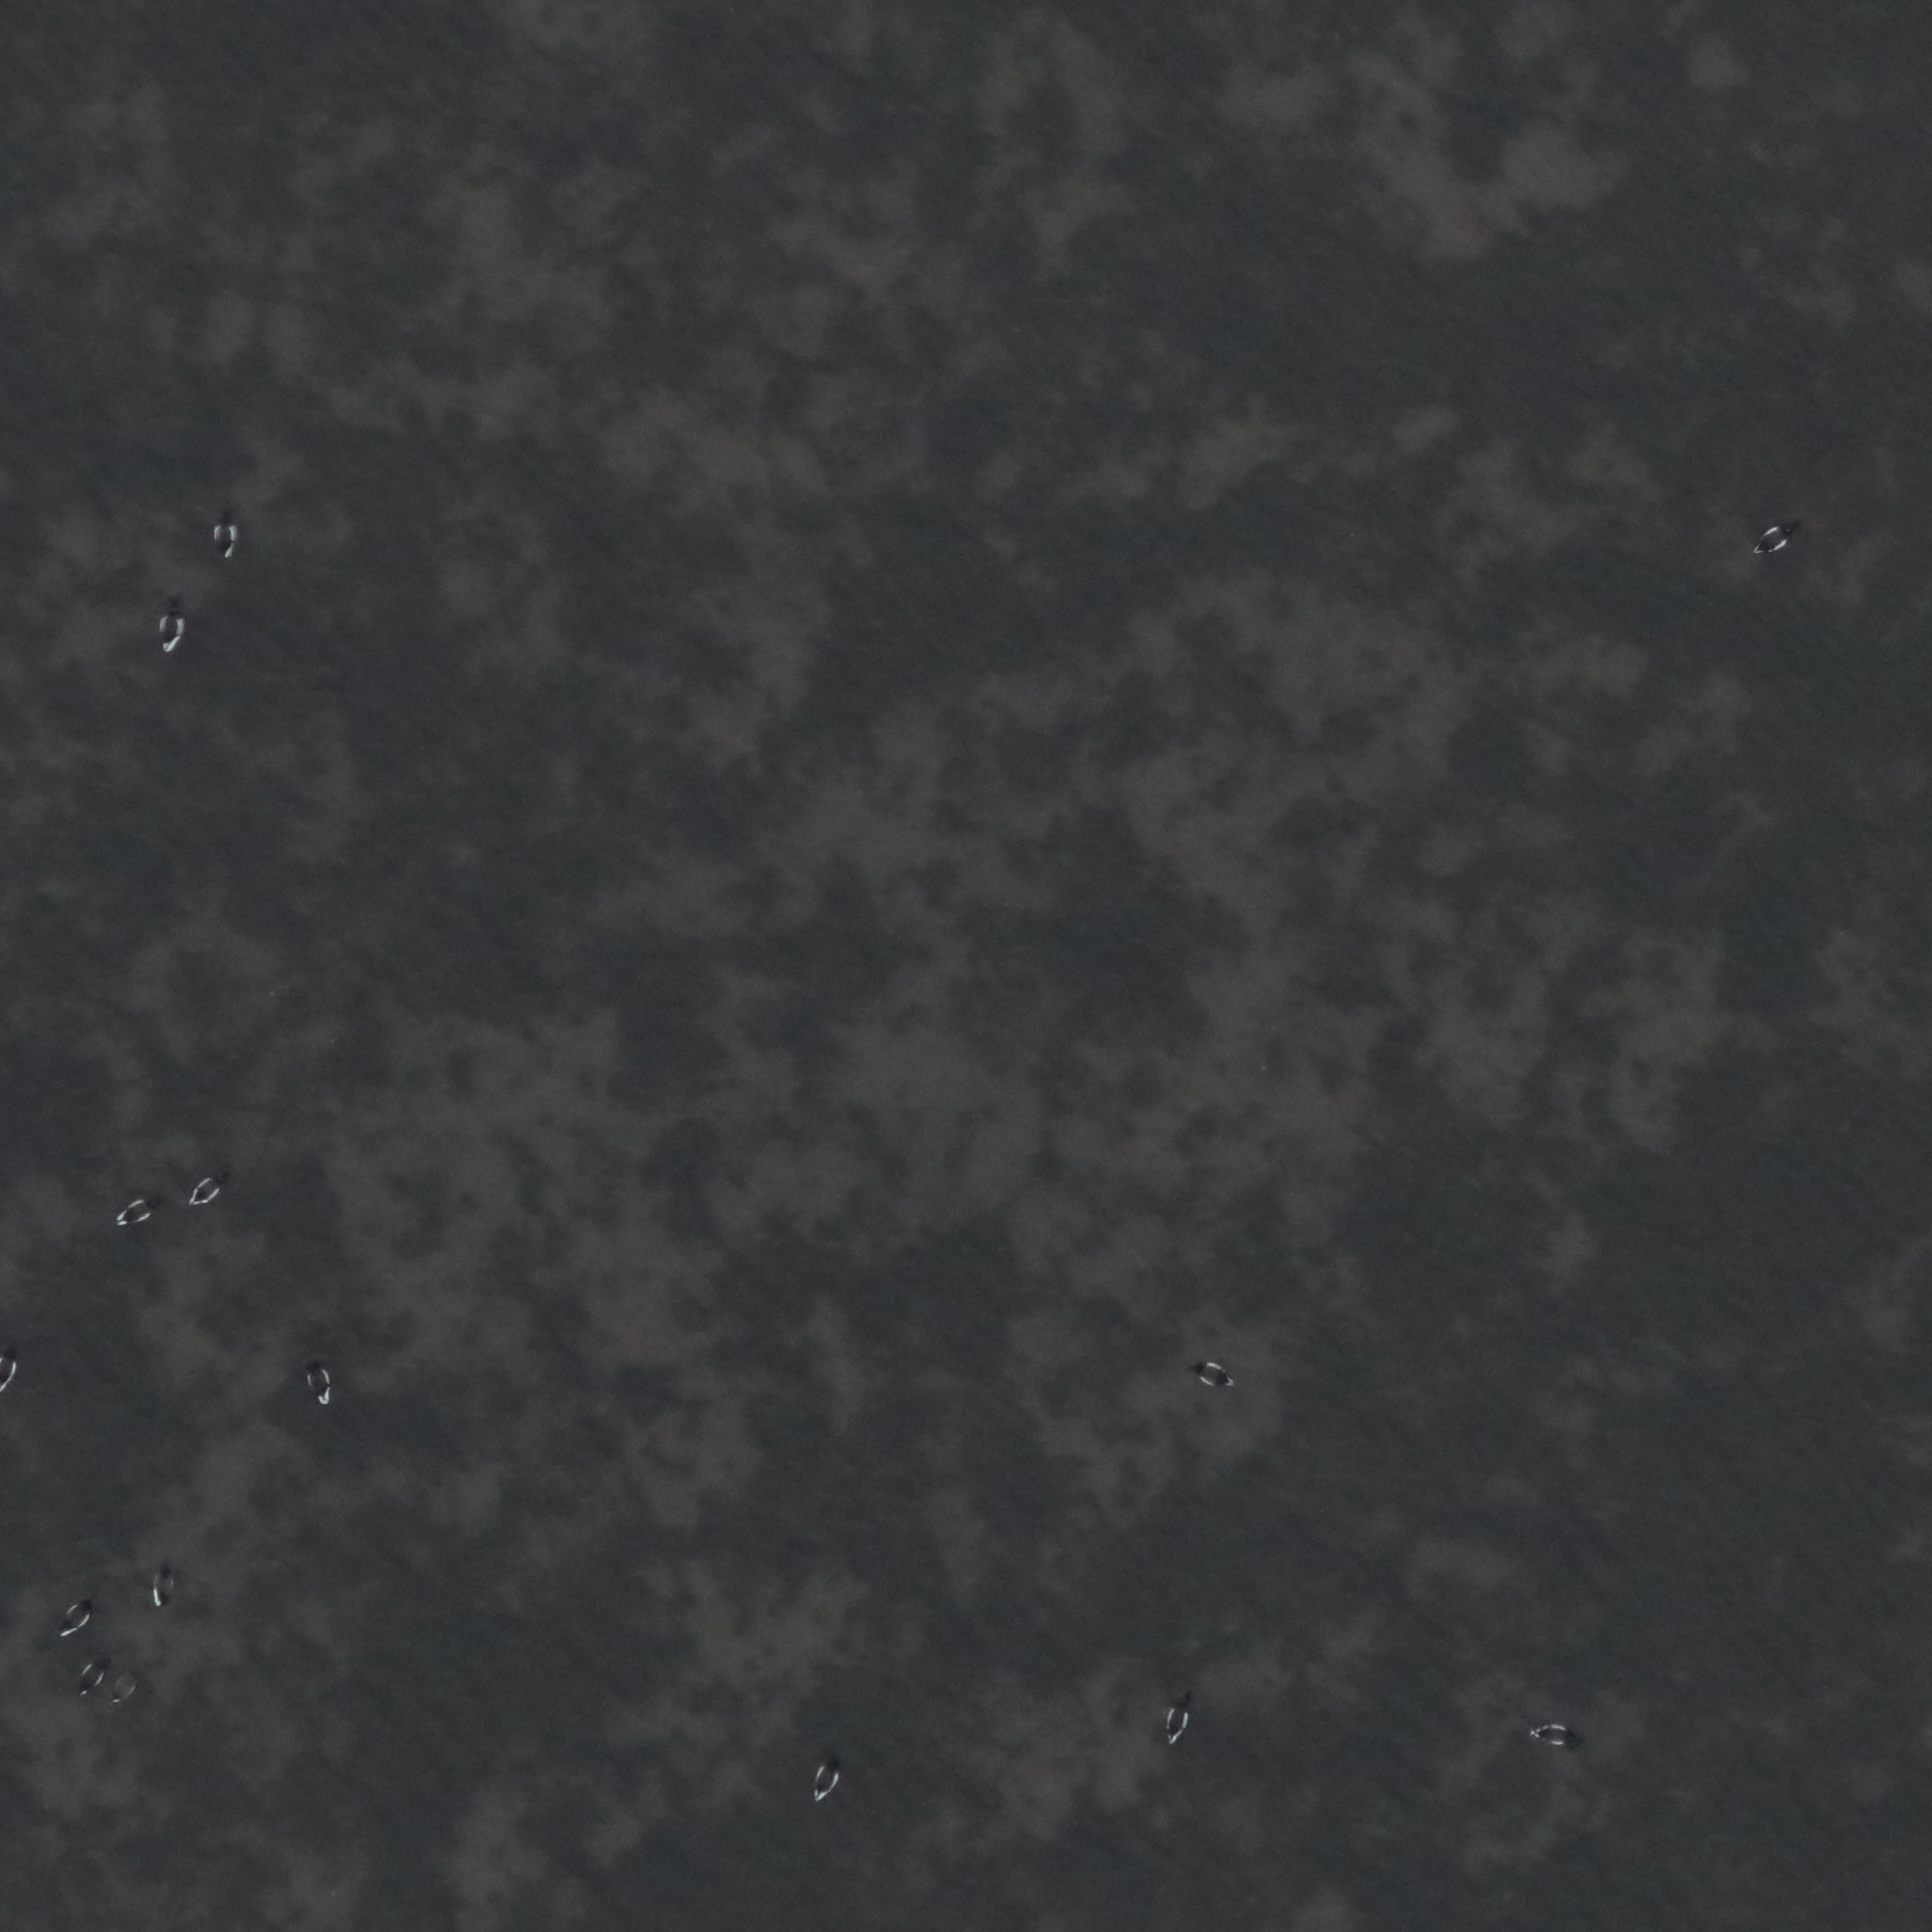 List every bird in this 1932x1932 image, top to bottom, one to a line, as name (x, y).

brant (225, 537)
brant (1774, 540)
brant (171, 629)
brant (207, 1188)
brant (138, 1210)
brant (4, 1371)
brant (1213, 1373)
brant (319, 1380)
brant (165, 1587)
brant (78, 1615)
brant (94, 1675)
brant (119, 1685)
brant (1175, 1720)
brant (1554, 1734)
brant (827, 1779)